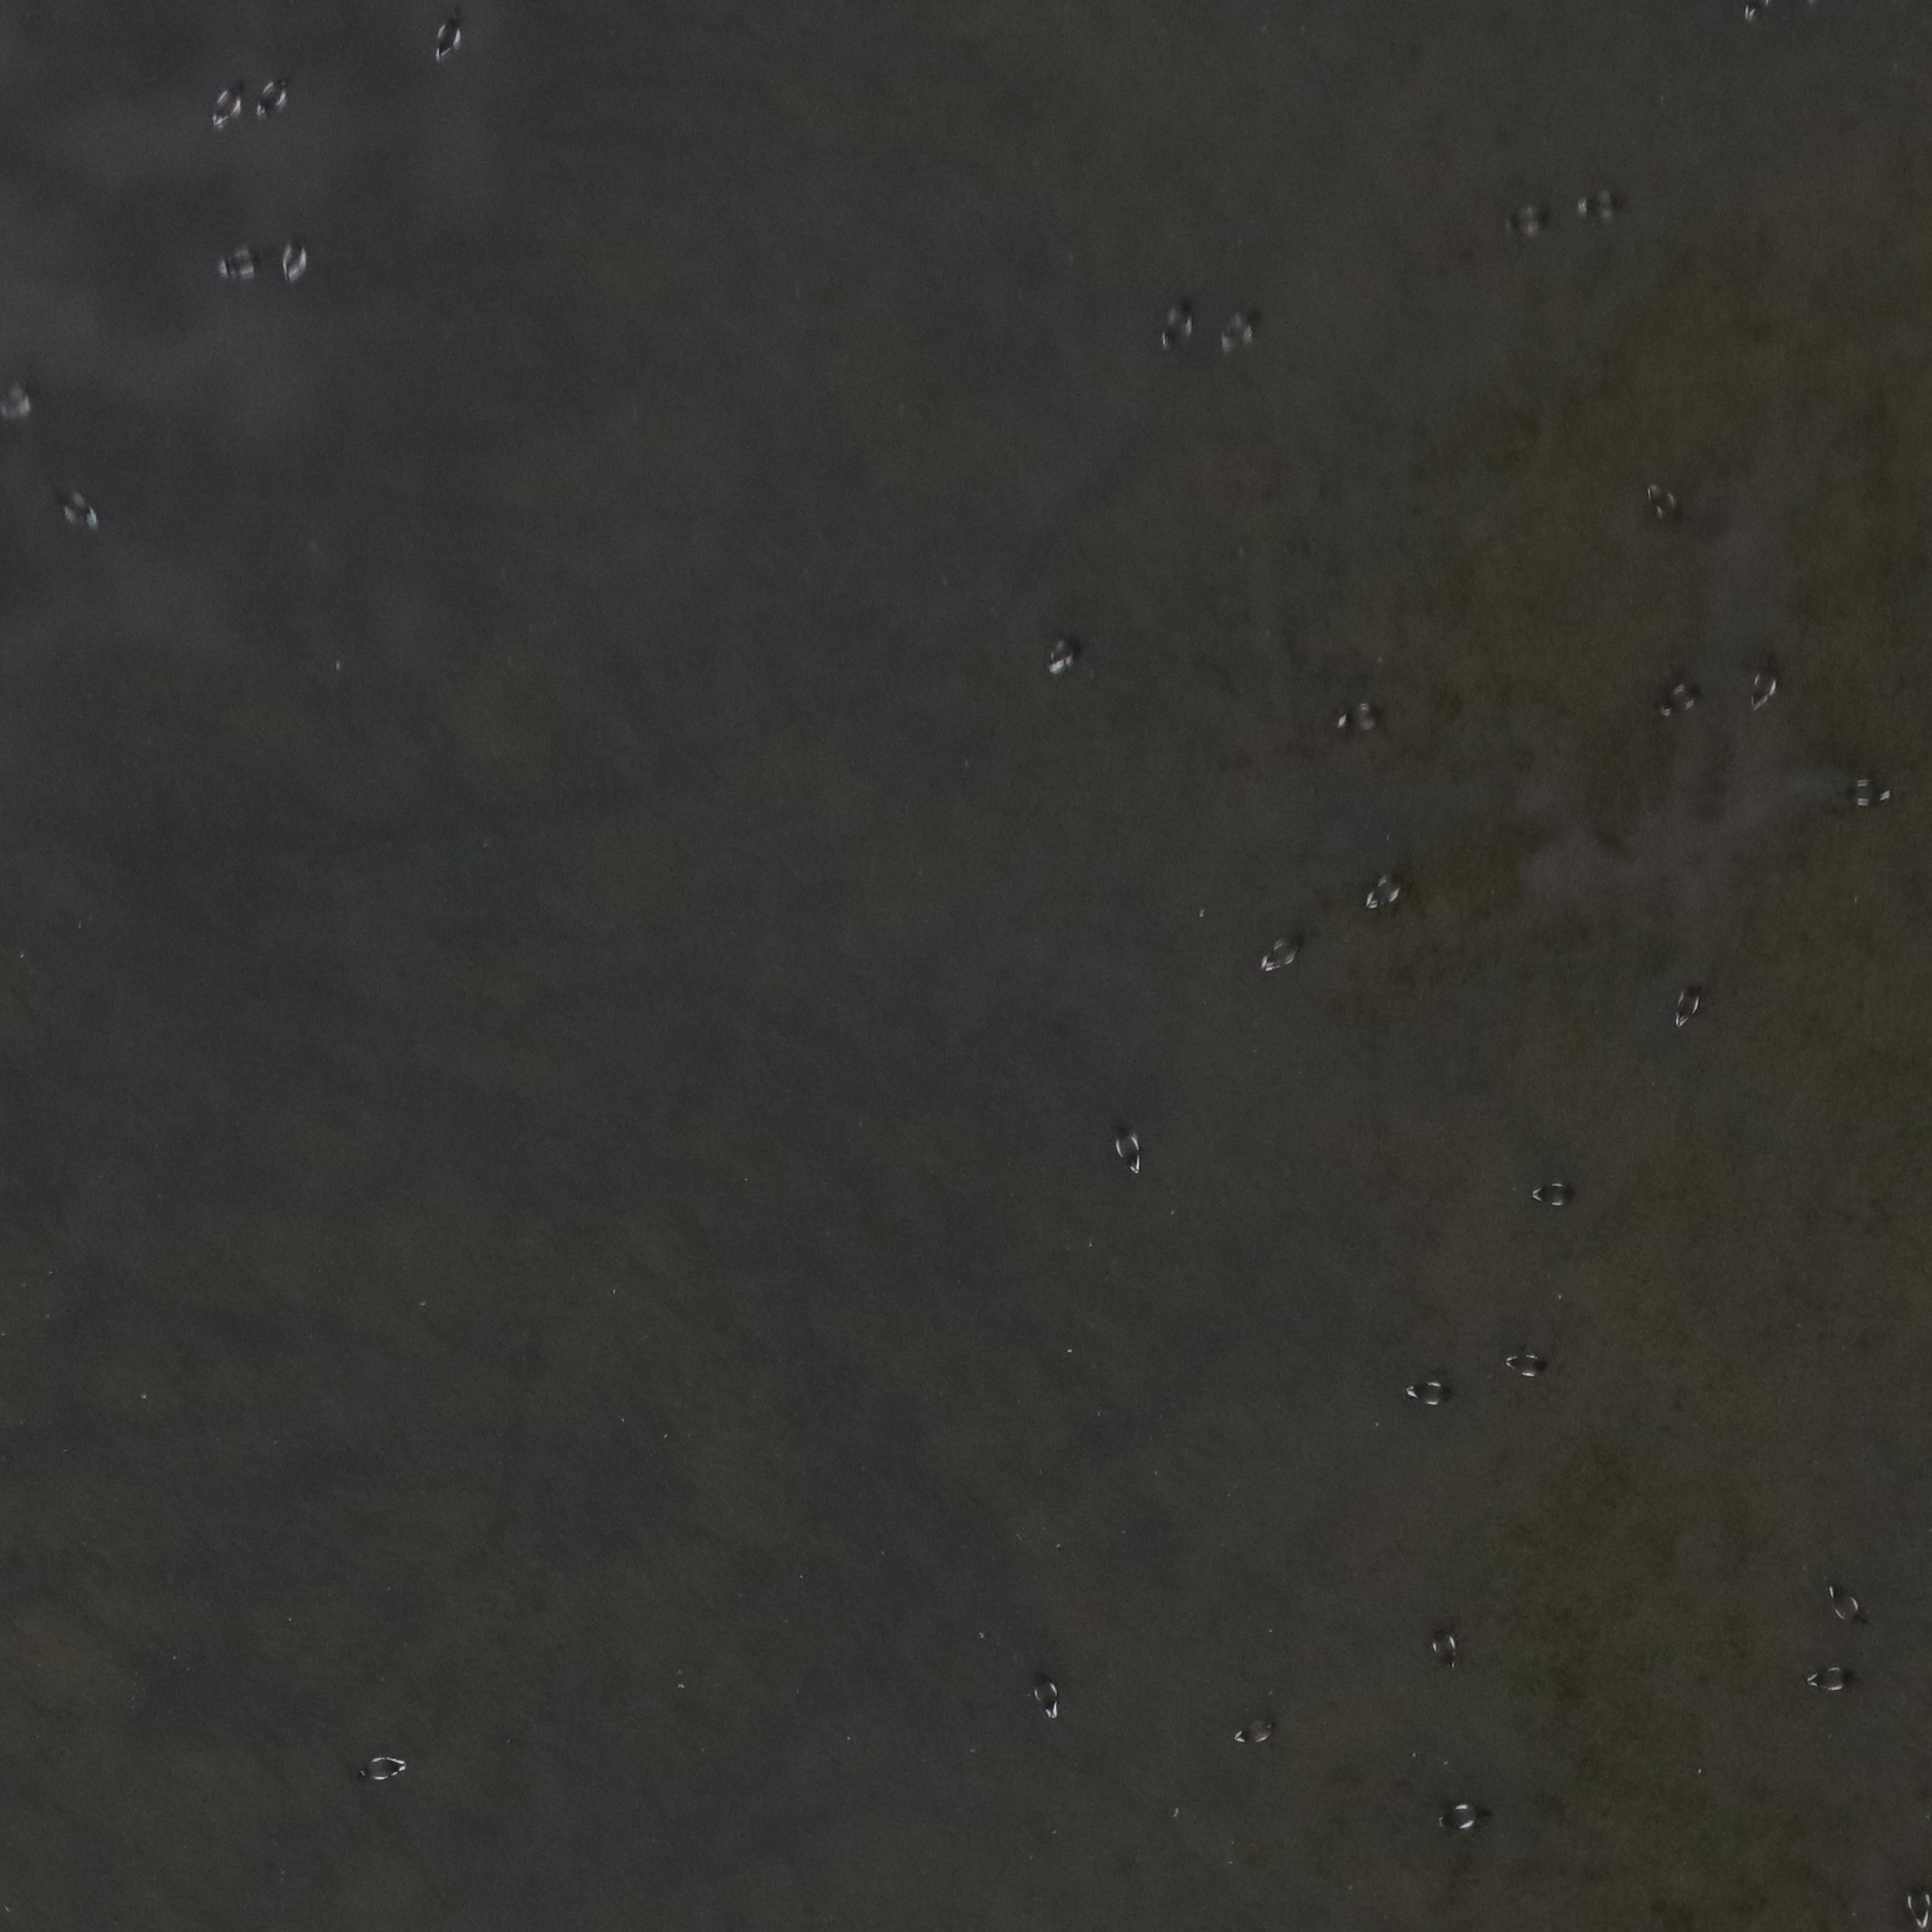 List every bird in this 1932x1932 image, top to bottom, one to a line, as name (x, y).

brant (447, 34)
brant (270, 95)
brant (229, 105)
brant (1610, 202)
brant (1526, 228)
brant (295, 262)
brant (241, 265)
brant (1244, 324)
brant (1179, 325)
brant (16, 390)
brant (1666, 505)
brant (79, 509)
brant (1062, 656)
brant (1765, 688)
brant (1682, 698)
brant (1360, 717)
brant (1863, 805)
brant (1385, 892)
brant (1281, 953)
brant (1688, 1005)
brant (1128, 1149)
brant (1554, 1193)
brant (1528, 1364)
brant (1429, 1392)
brant (1845, 1605)
brant (1447, 1646)
brant (1831, 1679)
brant (1048, 1692)
brant (1257, 1732)
brant (380, 1768)
brant (1464, 1815)
brant (1919, 1906)